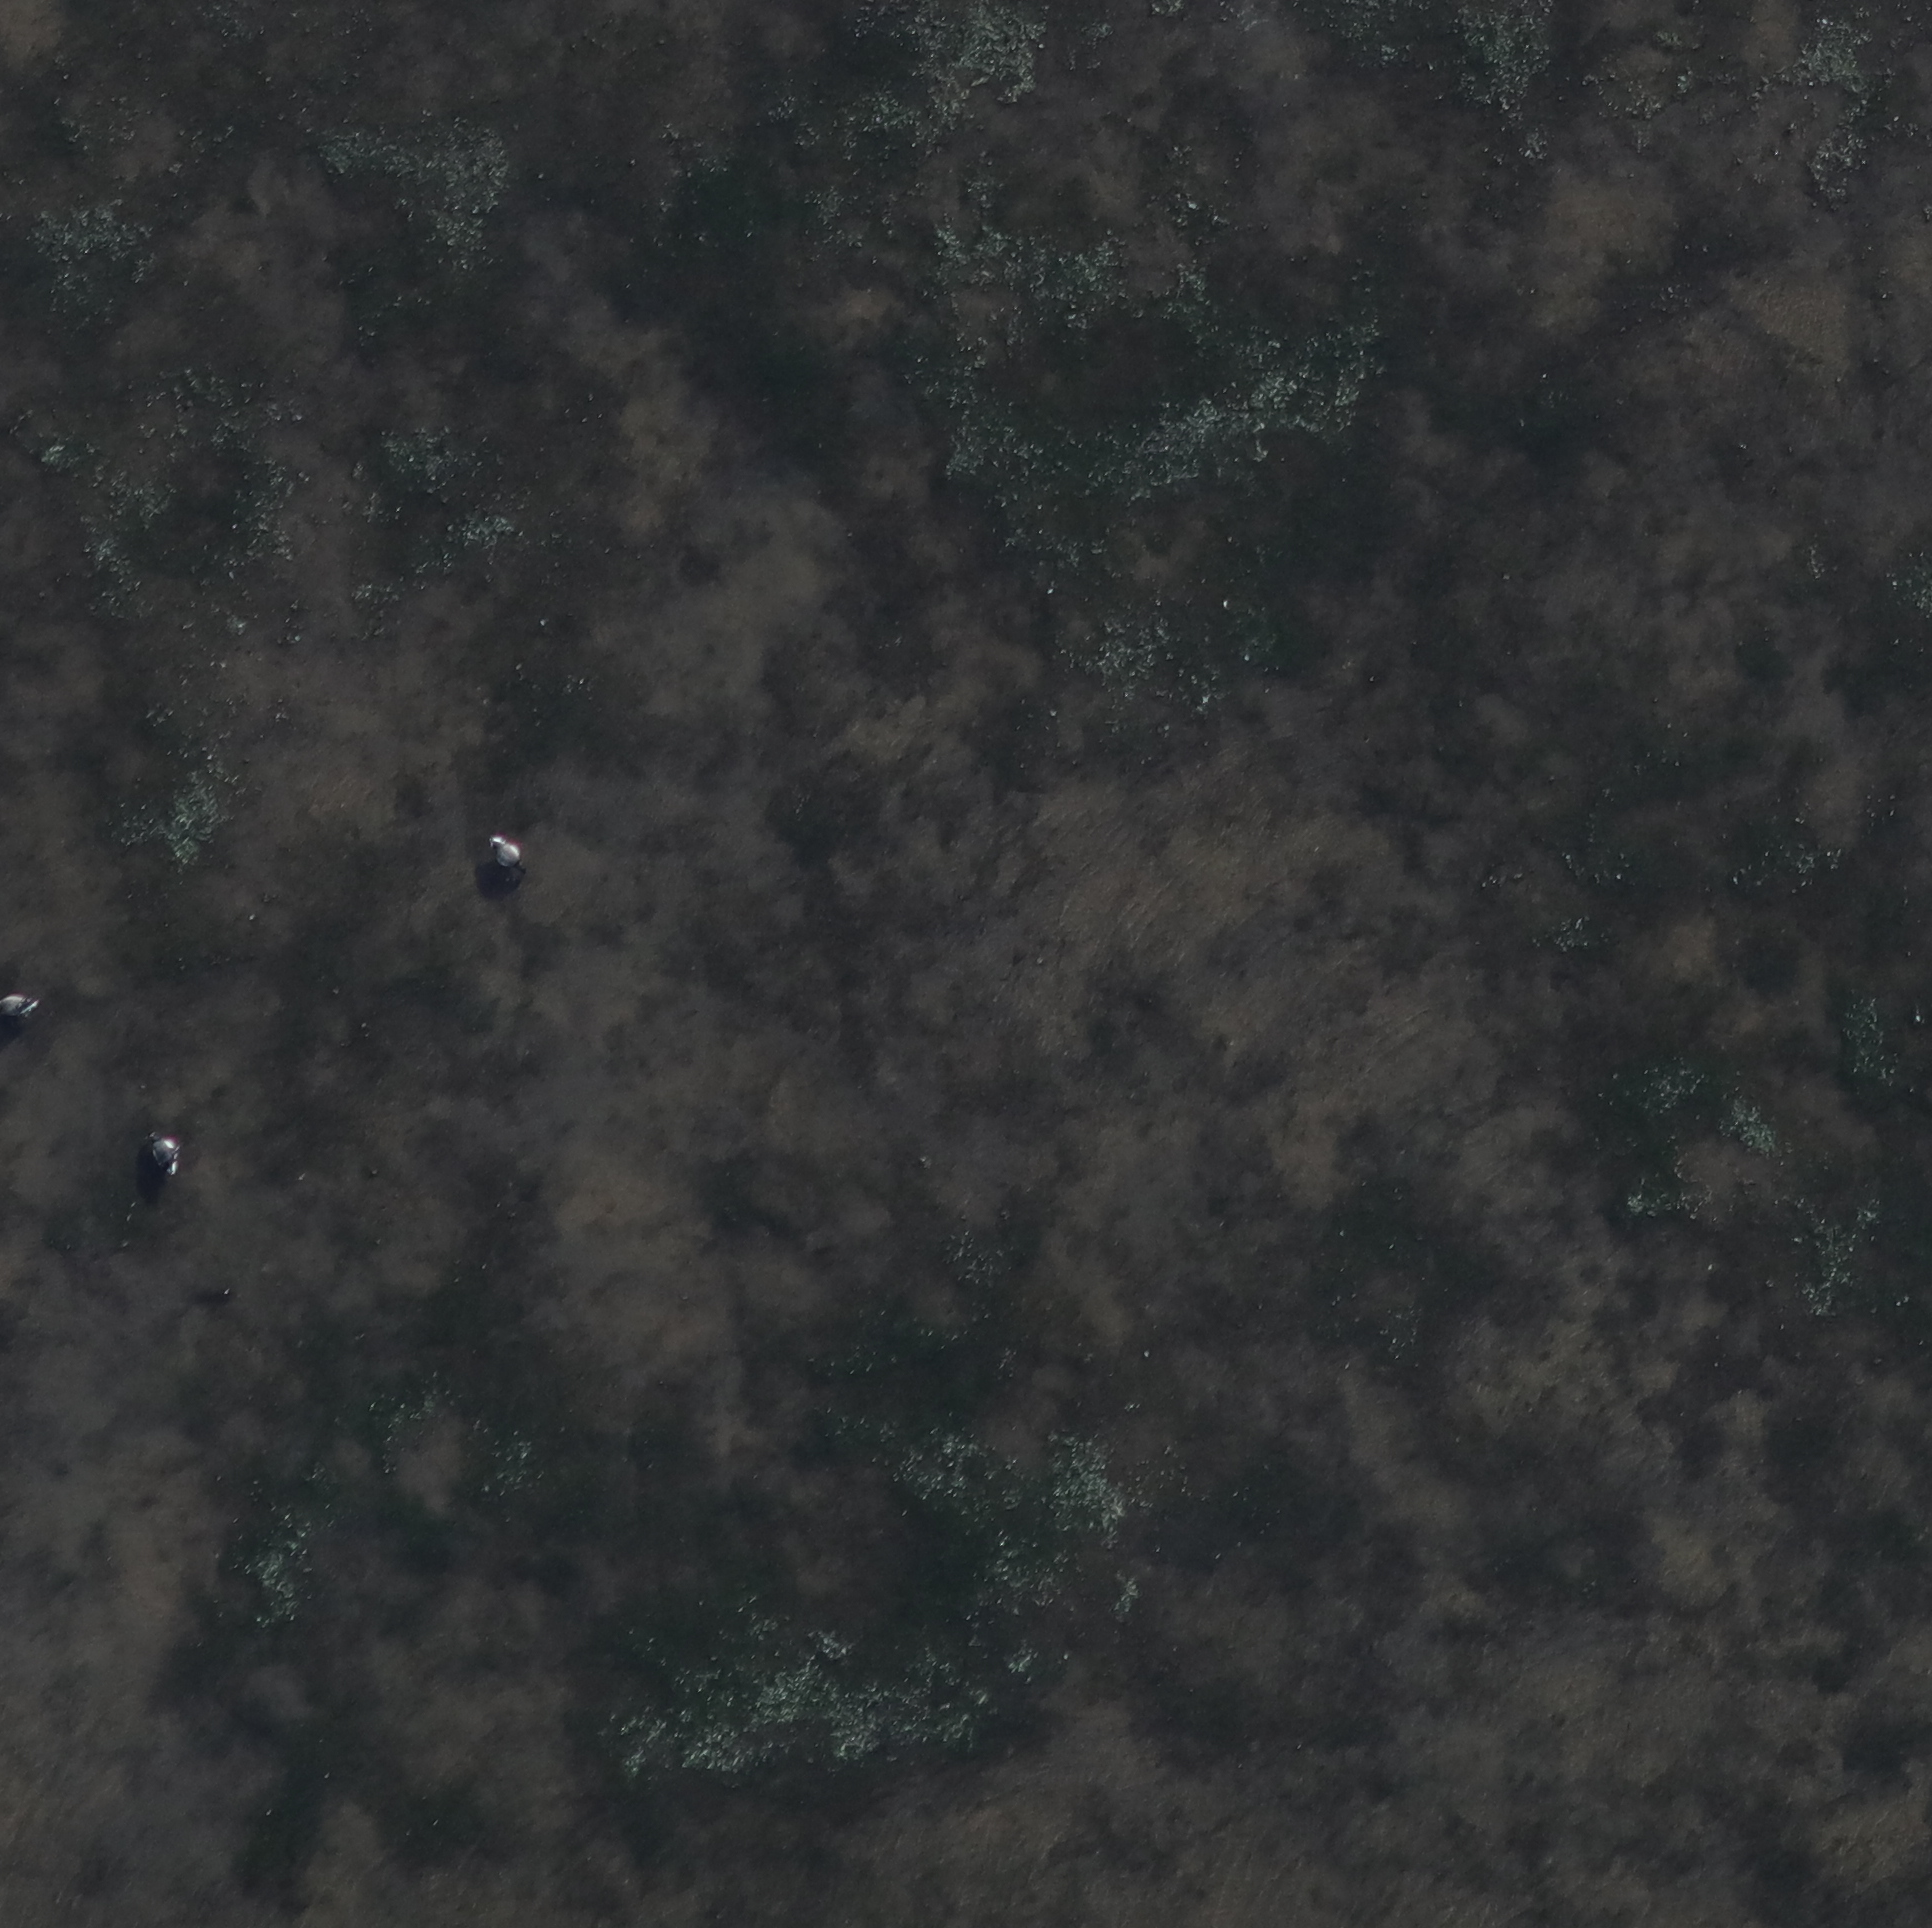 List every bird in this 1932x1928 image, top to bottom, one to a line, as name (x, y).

brant (506, 853)
brant (14, 1008)
brant (163, 1155)